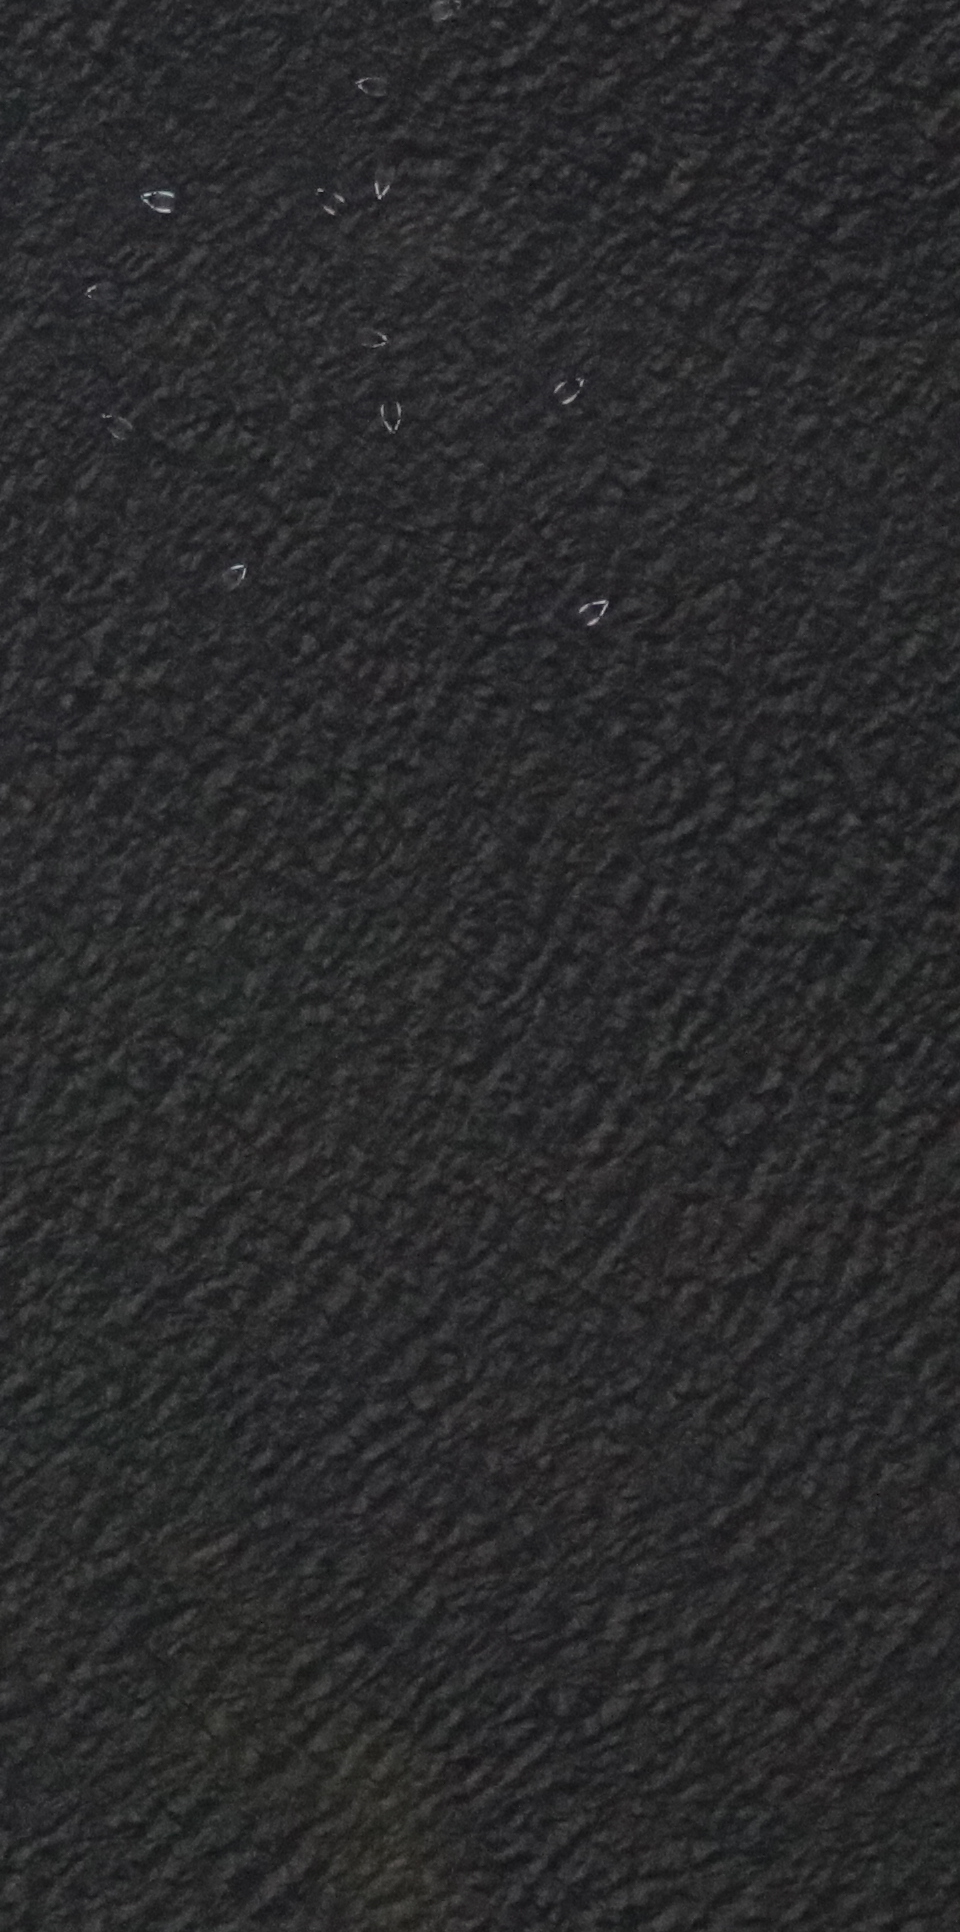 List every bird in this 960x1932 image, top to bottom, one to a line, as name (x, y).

brant (439, 11)
brant (372, 86)
brant (382, 181)
brant (329, 200)
brant (162, 201)
brant (104, 292)
brant (370, 335)
brant (569, 390)
brant (393, 415)
brant (118, 425)
brant (232, 577)
brant (592, 613)